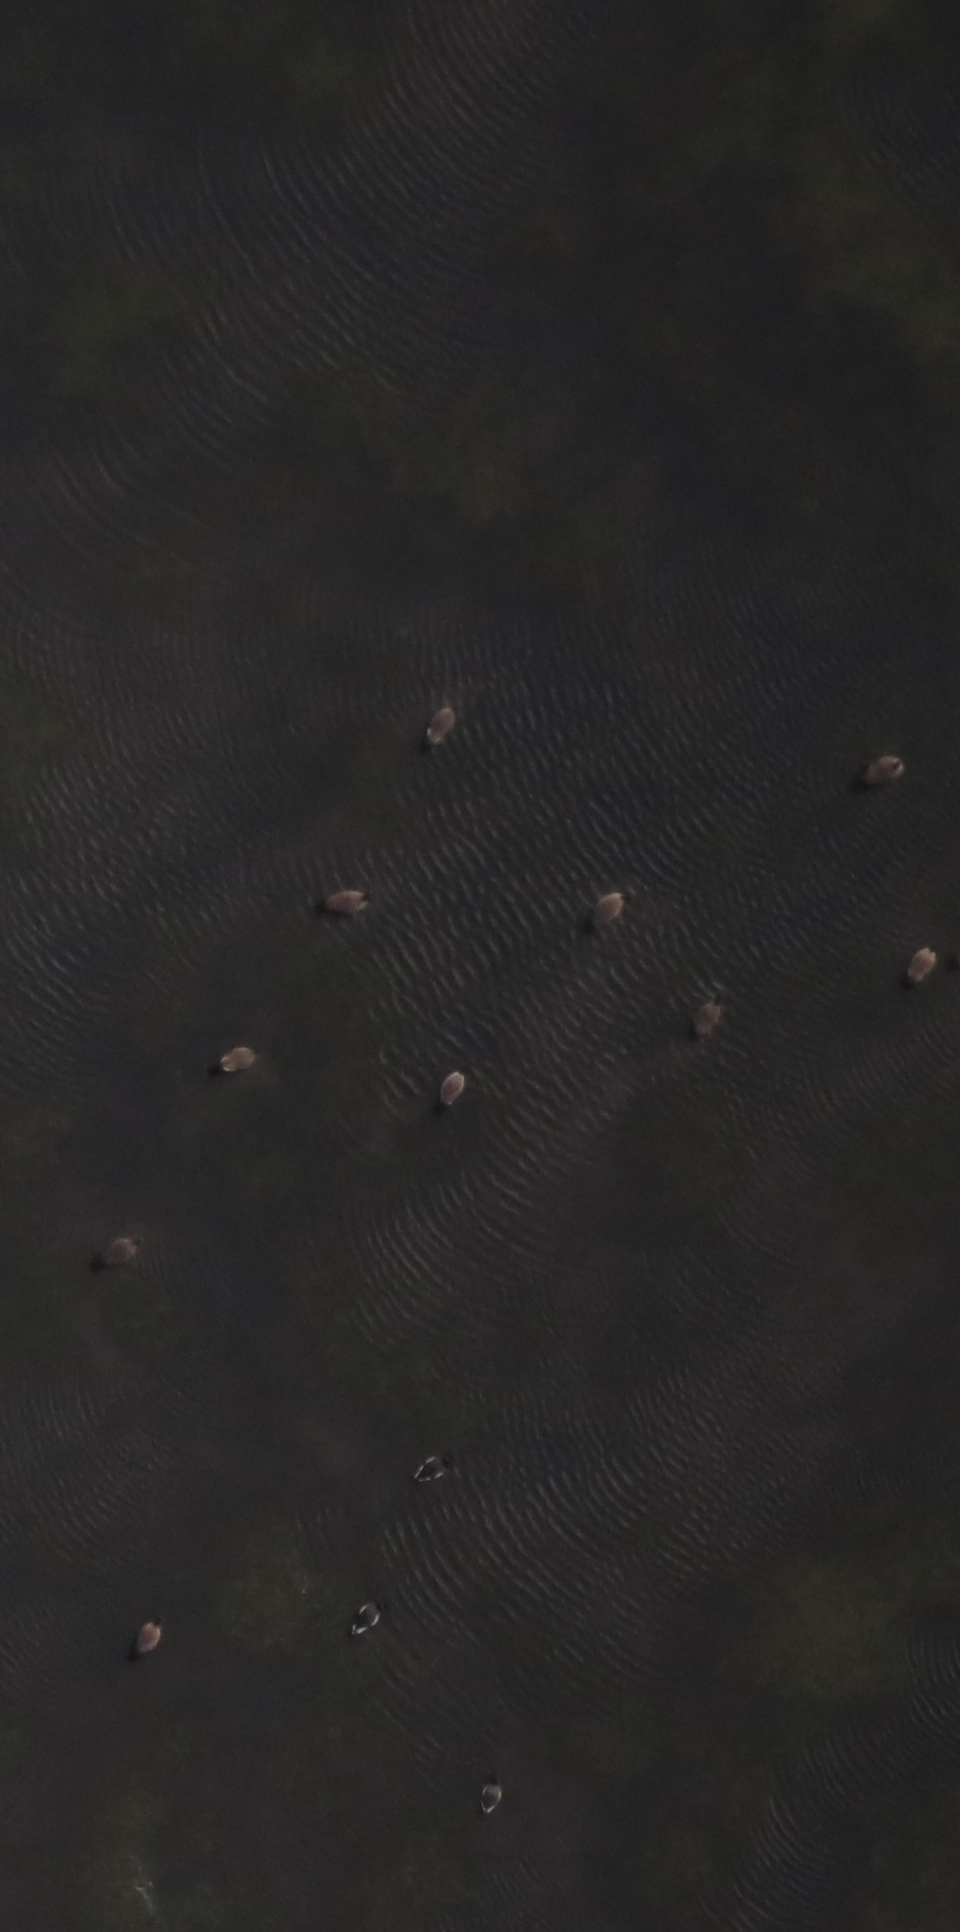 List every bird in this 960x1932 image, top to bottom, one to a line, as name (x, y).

Canada goose (440, 725)
Canada goose (883, 771)
Canada goose (351, 903)
Canada goose (611, 911)
Canada goose (922, 966)
Canada goose (705, 1019)
Canada goose (234, 1061)
Canada goose (453, 1087)
Canada goose (118, 1248)
brant (430, 1471)
brant (367, 1616)
Canada goose (149, 1638)
brant (489, 1797)